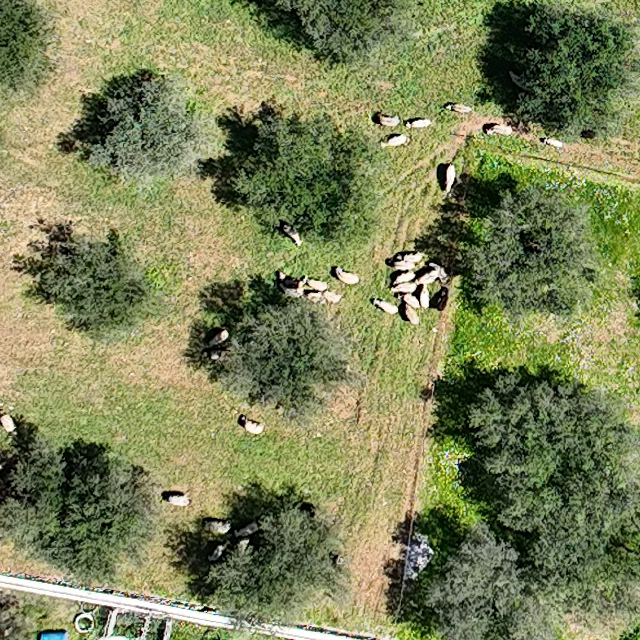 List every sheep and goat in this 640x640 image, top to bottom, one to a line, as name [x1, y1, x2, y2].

sheep [445, 103, 472, 114]
sheep [376, 112, 400, 126]
sheep [406, 119, 430, 129]
sheep [485, 124, 512, 137]
sheep [379, 133, 406, 148]
sheep [544, 136, 564, 148]
sheep [445, 164, 456, 197]
sheep [282, 224, 303, 247]
sheep [396, 252, 424, 263]
sheep [394, 261, 415, 270]
sheep [429, 263, 450, 284]
sheep [336, 265, 360, 285]
sheep [393, 271, 415, 286]
sheep [415, 271, 439, 286]
sheep [277, 272, 308, 287]
sheep [304, 274, 327, 291]
sheep [277, 282, 304, 298]
sheep [391, 282, 417, 294]
sheep [419, 284, 430, 309]
sheep [436, 287, 448, 311]
sheep [307, 292, 322, 303]
sheep [324, 292, 341, 304]
sheep [404, 293, 420, 308]
sheep [374, 299, 399, 315]
sheep [406, 304, 419, 325]
sheep [201, 330, 229, 349]
sheep [0, 408, 17, 436]
sheep [242, 416, 265, 434]
sheep [0, 462, 6, 477]
sheep [169, 496, 191, 506]
sheep [204, 520, 230, 537]
sheep [235, 521, 259, 537]
sheep [237, 539, 248, 559]
sheep [208, 540, 229, 562]